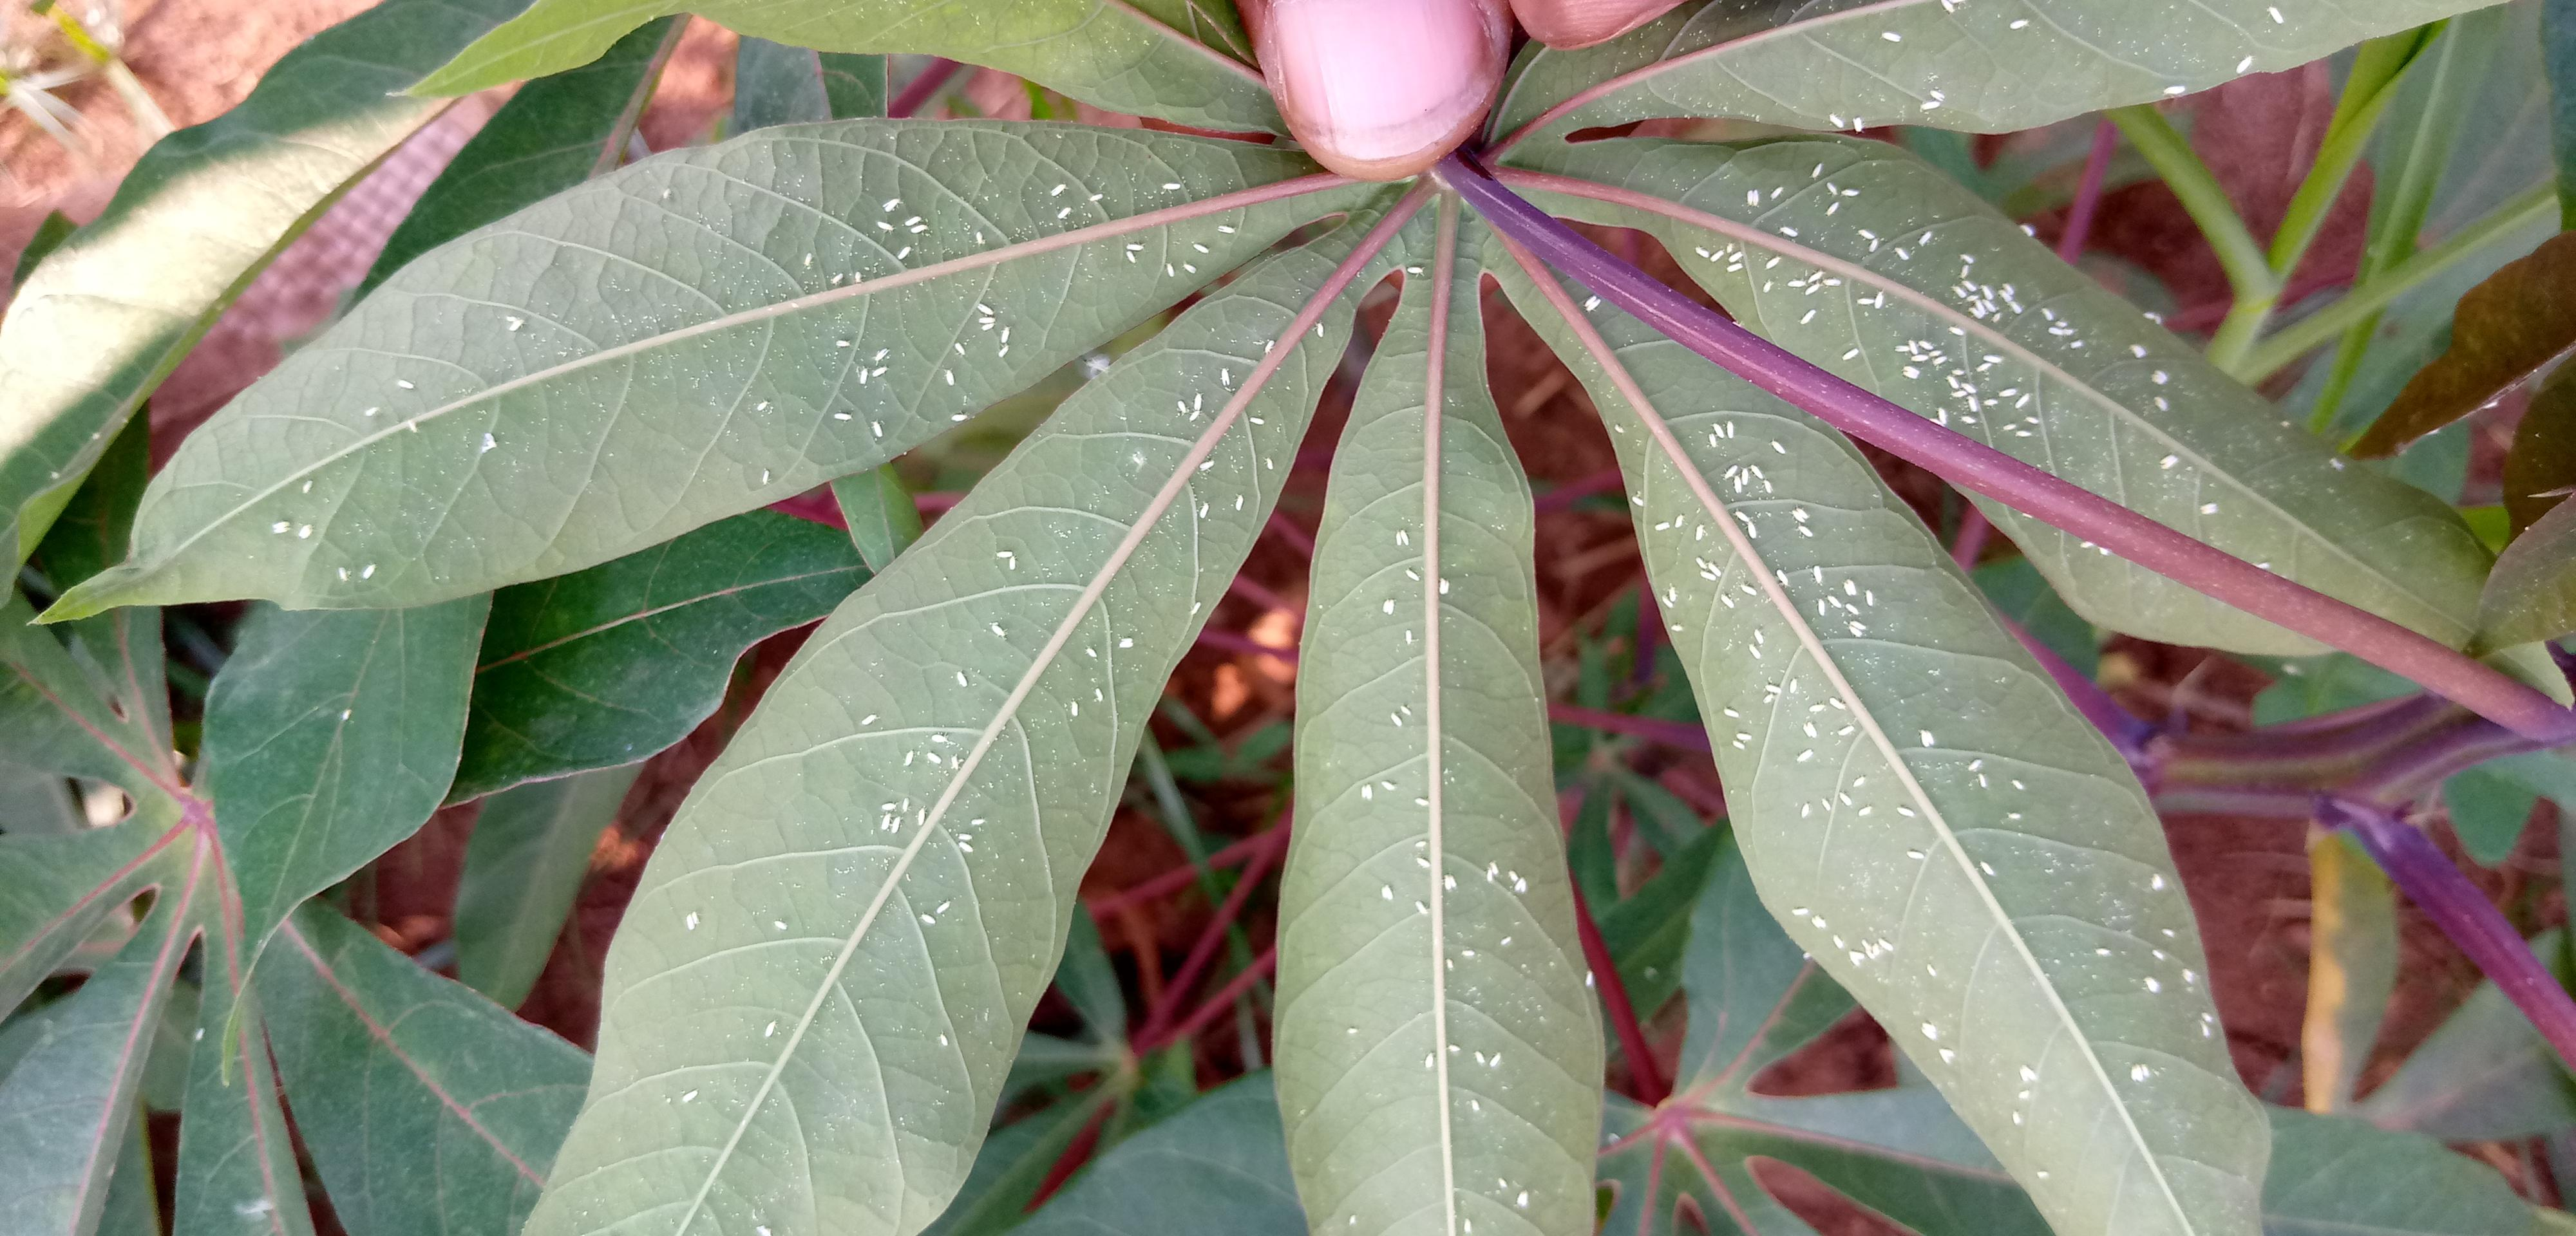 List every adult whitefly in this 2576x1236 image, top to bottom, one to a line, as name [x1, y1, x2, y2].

whitefly [1941, 1, 1955, 14]
whitefly [2268, 5, 2285, 25]
whitefly [2009, 18, 2028, 30]
whitefly [1880, 30, 1902, 42]
whitefly [2234, 55, 2253, 76]
whitefly [2161, 84, 2187, 95]
whitefly [1929, 89, 1945, 102]
whitefly [1920, 101, 1941, 112]
whitefly [1828, 113, 1844, 129]
whitefly [1852, 115, 1865, 133]
whitefly [1811, 162, 1823, 179]
whitefly [1826, 180, 1838, 196]
whitefly [1160, 182, 1182, 191]
whitefly [1050, 182, 1068, 198]
whitefly [1770, 185, 1785, 200]
whitefly [662, 187, 672, 201]
whitefly [1746, 188, 1752, 206]
whitefly [1841, 188, 1861, 198]
whitefly [1752, 189, 1759, 208]
whitefly [1088, 191, 1103, 203]
whitefly [883, 196, 901, 212]
whitefly [1826, 200, 1839, 216]
whitefly [1057, 205, 1072, 220]
whitefly [904, 215, 923, 228]
whitefly [876, 220, 895, 231]
whitefly [909, 222, 929, 234]
whitefly [1215, 223, 1237, 234]
whitefly [2018, 223, 2035, 238]
whitefly [1778, 225, 1798, 238]
whitefly [1917, 227, 1934, 247]
whitefly [974, 229, 985, 247]
whitefly [1856, 229, 1876, 239]
whitefly [1868, 237, 1878, 253]
whitefly [1191, 241, 1210, 254]
whitefly [1726, 241, 1732, 254]
whitefly [1124, 242, 1146, 252]
whitefly [896, 243, 913, 260]
whitefly [1694, 245, 1709, 259]
whitefly [1895, 248, 1912, 261]
whitefly [803, 249, 814, 268]
whitefly [1126, 249, 1137, 265]
whitefly [1710, 250, 1725, 263]
whitefly [1728, 250, 1743, 263]
whitefly [1958, 252, 1974, 263]
whitefly [1766, 256, 1781, 270]
whitefly [1164, 261, 1177, 279]
whitefly [1182, 261, 1198, 274]
whitefly [1727, 262, 1743, 274]
whitefly [1959, 262, 1969, 279]
whitefly [1405, 264, 1425, 276]
whitefly [854, 270, 865, 283]
whitefly [1808, 270, 1824, 283]
whitefly [829, 270, 845, 285]
whitefly [1785, 279, 1806, 288]
whitefly [1822, 279, 1842, 286]
whitefly [1762, 279, 1772, 294]
whitefly [1960, 280, 1978, 292]
whitefly [1804, 282, 1820, 295]
whitefly [2002, 283, 2015, 295]
whitefly [1980, 284, 1996, 299]
whitefly [1951, 285, 1967, 298]
whitefly [1874, 288, 1883, 310]
whitefly [1998, 288, 2012, 302]
whitefly [1585, 295, 1596, 308]
whitefly [1965, 295, 1980, 302]
whitefly [1855, 296, 1874, 306]
whitefly [1982, 298, 1998, 313]
whitefly [1587, 299, 1602, 312]
whitefly [1975, 299, 1985, 313]
whitefly [976, 300, 996, 316]
whitefly [2009, 301, 2023, 314]
whitefly [1968, 306, 1982, 319]
whitefly [2040, 306, 2055, 322]
whitefly [1800, 308, 1816, 326]
whitefly [2141, 309, 2155, 320]
whitefly [1990, 313, 2002, 322]
whitefly [2154, 313, 2163, 325]
whitefly [505, 314, 517, 322]
whitefly [977, 315, 996, 323]
whitefly [509, 319, 523, 332]
whitefly [2054, 319, 2067, 328]
whitefly [1316, 321, 1325, 338]
whitefly [999, 322, 1011, 344]
whitefly [981, 323, 997, 332]
whitefly [2047, 325, 2063, 336]
whitefly [1947, 326, 1965, 337]
whitefly [2063, 328, 2074, 337]
whitefly [834, 338, 851, 348]
whitefly [1908, 338, 1919, 354]
whitefly [1264, 339, 1275, 354]
whitefly [1918, 339, 1935, 350]
whitefly [2069, 339, 2085, 350]
whitefly [954, 341, 966, 357]
whitefly [2128, 342, 2146, 358]
whitefly [1893, 344, 1910, 352]
whitefly [999, 344, 1010, 359]
whitefly [1841, 345, 1859, 360]
whitefly [874, 348, 891, 363]
whitefly [1927, 349, 1942, 357]
whitefly [1909, 354, 1928, 361]
whitefly [1982, 354, 2002, 364]
whitefly [1933, 355, 1947, 366]
whitefly [1975, 362, 1992, 373]
whitefly [1902, 364, 1920, 374]
whitefly [873, 365, 890, 379]
whitefly [858, 366, 869, 385]
whitefly [1220, 366, 1233, 388]
whitefly [943, 367, 957, 386]
whitefly [1951, 368, 1965, 375]
whitefly [2150, 369, 2167, 377]
whitefly [1902, 370, 1918, 380]
whitefly [1946, 374, 1960, 389]
whitefly [2152, 377, 2167, 385]
whitefly [397, 378, 415, 391]
whitefly [1961, 382, 1977, 393]
whitefly [1998, 388, 2017, 397]
whitefly [1950, 389, 1967, 397]
whitefly [1193, 391, 1202, 410]
whitefly [2015, 392, 2030, 409]
whitefly [1967, 395, 1980, 412]
whitefly [2152, 395, 2169, 413]
whitefly [756, 398, 768, 412]
whitefly [1177, 398, 1189, 415]
whitefly [1984, 398, 1999, 406]
whitefly [364, 404, 381, 418]
whitefly [1937, 406, 1948, 425]
whitefly [1189, 409, 1200, 422]
whitefly [832, 410, 853, 422]
whitefly [950, 411, 969, 422]
whitefly [1248, 414, 1266, 426]
whitefly [1959, 415, 1976, 425]
whitefly [2024, 415, 2039, 425]
whitefly [1929, 417, 1944, 426]
whitefly [408, 419, 418, 433]
whitefly [871, 419, 884, 437]
whitefly [1727, 420, 1734, 439]
whitefly [1712, 422, 1725, 438]
whitefly [2002, 422, 2018, 431]
whitefly [1613, 422, 1626, 434]
whitefly [2015, 429, 2032, 438]
whitefly [90, 430, 102, 442]
whitefly [1709, 433, 1718, 448]
whitefly [481, 438, 497, 451]
whitefly [1771, 440, 1785, 454]
whitefly [2159, 454, 2174, 464]
whitefly [2326, 454, 2348, 474]
whitefly [1132, 456, 1142, 465]
whitefly [1264, 456, 1276, 471]
whitefly [2161, 457, 2177, 471]
whitefly [1199, 458, 1216, 472]
whitefly [1725, 464, 1738, 479]
whitefly [1750, 464, 1765, 480]
whitefly [1741, 466, 1749, 486]
whitefly [761, 469, 773, 486]
whitefly [48, 469, 62, 482]
whitefly [1734, 474, 1742, 494]
whitefly [299, 476, 314, 495]
whitefly [1763, 480, 1774, 494]
whitefly [1234, 492, 1246, 512]
whitefly [1631, 494, 1644, 508]
whitefly [1198, 499, 1209, 519]
whitefly [2198, 502, 2221, 509]
whitefly [1797, 507, 1809, 520]
whitefly [1792, 509, 1806, 523]
whitefly [2199, 509, 2219, 515]
whitefly [1734, 510, 1749, 522]
whitefly [1672, 512, 1685, 529]
whitefly [271, 520, 290, 528]
whitefly [1654, 520, 1671, 531]
whitefly [1694, 521, 1707, 541]
whitefly [1747, 521, 1758, 539]
whitefly [297, 524, 312, 540]
whitefly [1797, 525, 1813, 538]
whitefly [272, 527, 292, 533]
whitefly [1400, 529, 1411, 547]
whitefly [1396, 530, 1403, 546]
whitefly [2079, 541, 2094, 548]
whitefly [2099, 545, 2111, 556]
whitefly [995, 549, 1014, 557]
whitefly [1009, 555, 1018, 571]
whitefly [1695, 556, 1707, 568]
whitefly [1709, 561, 1722, 577]
whitefly [2255, 562, 2271, 570]
whitefly [1812, 563, 1823, 585]
whitefly [362, 564, 376, 579]
whitefly [337, 565, 349, 583]
whitefly [1404, 568, 1420, 583]
whitefly [1776, 568, 1790, 586]
whitefly [1700, 570, 1717, 583]
whitefly [1439, 577, 1444, 594]
whitefly [1444, 578, 1450, 595]
whitefly [1848, 578, 1858, 595]
whitefly [1843, 581, 1852, 595]
whitefly [1740, 583, 1757, 596]
whitefly [1668, 585, 1679, 602]
whitefly [1866, 588, 1874, 607]
whitefly [1720, 594, 1735, 608]
whitefly [1826, 594, 1841, 608]
whitefly [1661, 594, 1674, 610]
whitefly [1817, 597, 1826, 616]
whitefly [1388, 597, 1397, 615]
whitefly [1382, 598, 1388, 613]
whitefly [1188, 599, 1202, 614]
whitefly [1845, 602, 1860, 615]
whitefly [1850, 619, 1868, 629]
whitefly [1669, 621, 1683, 634]
whitefly [990, 623, 1006, 637]
whitefly [1848, 625, 1864, 638]
whitefly [1754, 628, 1765, 644]
whitefly [1405, 628, 1414, 645]
whitefly [1119, 635, 1133, 642]
whitefly [1119, 642, 1134, 648]
whitefly [1747, 642, 1762, 660]
whitefly [1084, 644, 1099, 658]
whitefly [956, 669, 970, 688]
whitefly [1788, 677, 1800, 694]
whitefly [1763, 682, 1781, 694]
whitefly [1094, 686, 1105, 702]
whitefly [1761, 692, 1775, 704]
whitefly [1828, 695, 1846, 710]
whitefly [1070, 698, 1081, 717]
whitefly [1808, 702, 1826, 713]
whitefly [1400, 704, 1412, 716]
whitefly [341, 707, 353, 722]
whitefly [1723, 707, 1739, 718]
whitefly [1390, 711, 1405, 727]
whitefly [859, 712, 877, 725]
whitefly [1807, 722, 1818, 738]
whitefly [1837, 723, 1855, 736]
whitefly [1803, 724, 1812, 737]
whitefly [1919, 728, 1929, 747]
whitefly [1736, 731, 1753, 741]
whitefly [1927, 731, 1935, 745]
whitefly [929, 731, 949, 744]
whitefly [1731, 739, 1746, 750]
whitefly [904, 747, 914, 767]
whitefly [1794, 748, 1815, 762]
whitefly [926, 751, 943, 764]
whitefly [950, 754, 962, 770]
whitefly [1969, 758, 1982, 772]
whitefly [1851, 772, 1868, 788]
whitefly [1977, 772, 1988, 788]
whitefly [2011, 777, 2025, 791]
whitefly [1380, 779, 1396, 791]
whitefly [1366, 783, 1374, 800]
whitefly [1361, 784, 1366, 798]
whitefly [1839, 791, 1853, 805]
whitefly [902, 796, 909, 812]
whitefly [1413, 796, 1429, 807]
whitefly [1821, 796, 1832, 812]
whitefly [1798, 801, 1811, 818]
whitefly [881, 801, 898, 811]
whitefly [1856, 804, 1873, 818]
whitefly [917, 805, 927, 827]
whitefly [1895, 805, 1915, 818]
whitefly [2007, 811, 2023, 819]
whitefly [880, 812, 892, 830]
whitefly [891, 815, 902, 833]
whitefly [971, 815, 987, 827]
whitefly [957, 831, 973, 841]
whitefly [1413, 838, 1428, 848]
whitefly [958, 840, 974, 853]
whitefly [1905, 850, 1926, 859]
whitefly [1416, 856, 1432, 869]
whitefly [1976, 857, 1996, 877]
whitefly [1490, 860, 1499, 874]
whitefly [1486, 867, 1493, 883]
whitefly [1508, 869, 1519, 882]
whitefly [2146, 869, 2166, 892]
whitefly [1444, 873, 1452, 890]
whitefly [1450, 874, 1458, 888]
whitefly [1521, 876, 1527, 893]
whitefly [1515, 877, 1522, 892]
whitefly [1381, 885, 1396, 901]
whitefly [936, 899, 951, 913]
whitefly [1415, 899, 1430, 914]
whitefly [1791, 906, 1810, 916]
whitefly [692, 910, 701, 924]
whitefly [685, 912, 696, 930]
whitefly [920, 912, 937, 924]
whitefly [772, 919, 790, 931]
whitefly [2160, 928, 2176, 938]
whitefly [1832, 933, 1844, 948]
whitefly [1499, 934, 1513, 946]
whitefly [1878, 937, 1895, 951]
whitefly [1861, 938, 1871, 948]
whitefly [1872, 942, 1880, 955]
whitefly [1460, 947, 1476, 957]
whitefly [2094, 947, 2112, 957]
whitefly [2152, 948, 2164, 960]
whitefly [1866, 949, 1877, 960]
whitefly [1848, 951, 1861, 966]
whitefly [1848, 951, 1866, 960]
whitefly [1444, 957, 1455, 970]
whitefly [1926, 963, 1938, 977]
whitefly [2181, 966, 2193, 975]
whitefly [1584, 967, 1595, 990]
whitefly [2181, 974, 2193, 983]
whitefly [2142, 975, 2160, 994]
whitefly [2201, 1011, 2213, 1022]
whitefly [764, 1018, 778, 1038]
whitefly [2201, 1020, 2211, 1038]
whitefly [1921, 1022, 1936, 1031]
whitefly [1343, 1025, 1359, 1035]
whitefly [193, 1026, 205, 1045]
whitefly [1922, 1028, 1936, 1041]
whitefly [939, 1032, 950, 1047]
whitefly [1446, 1044, 1461, 1052]
whitefly [1937, 1047, 1955, 1064]
whitefly [1475, 1049, 1486, 1064]
whitefly [1424, 1051, 1435, 1068]
whitefly [1488, 1051, 1502, 1067]
whitefly [2141, 1063, 2151, 1078]
whitefly [2135, 1064, 2144, 1084]
whitefly [2022, 1065, 2038, 1081]
whitefly [2130, 1067, 2137, 1082]
whitefly [2018, 1067, 2029, 1082]
whitefly [681, 1087, 700, 1103]
whitefly [2017, 1089, 2030, 1099]
whitefly [1470, 1098, 1481, 1112]
whitefly [2012, 1110, 2022, 1127]
whitefly [2036, 1168, 2050, 1179]
whitefly [1497, 1176, 1509, 1188]
whitefly [1517, 1189, 1530, 1207]
whitefly [1347, 1213, 1358, 1226]
whitefly [1463, 1216, 1472, 1233]